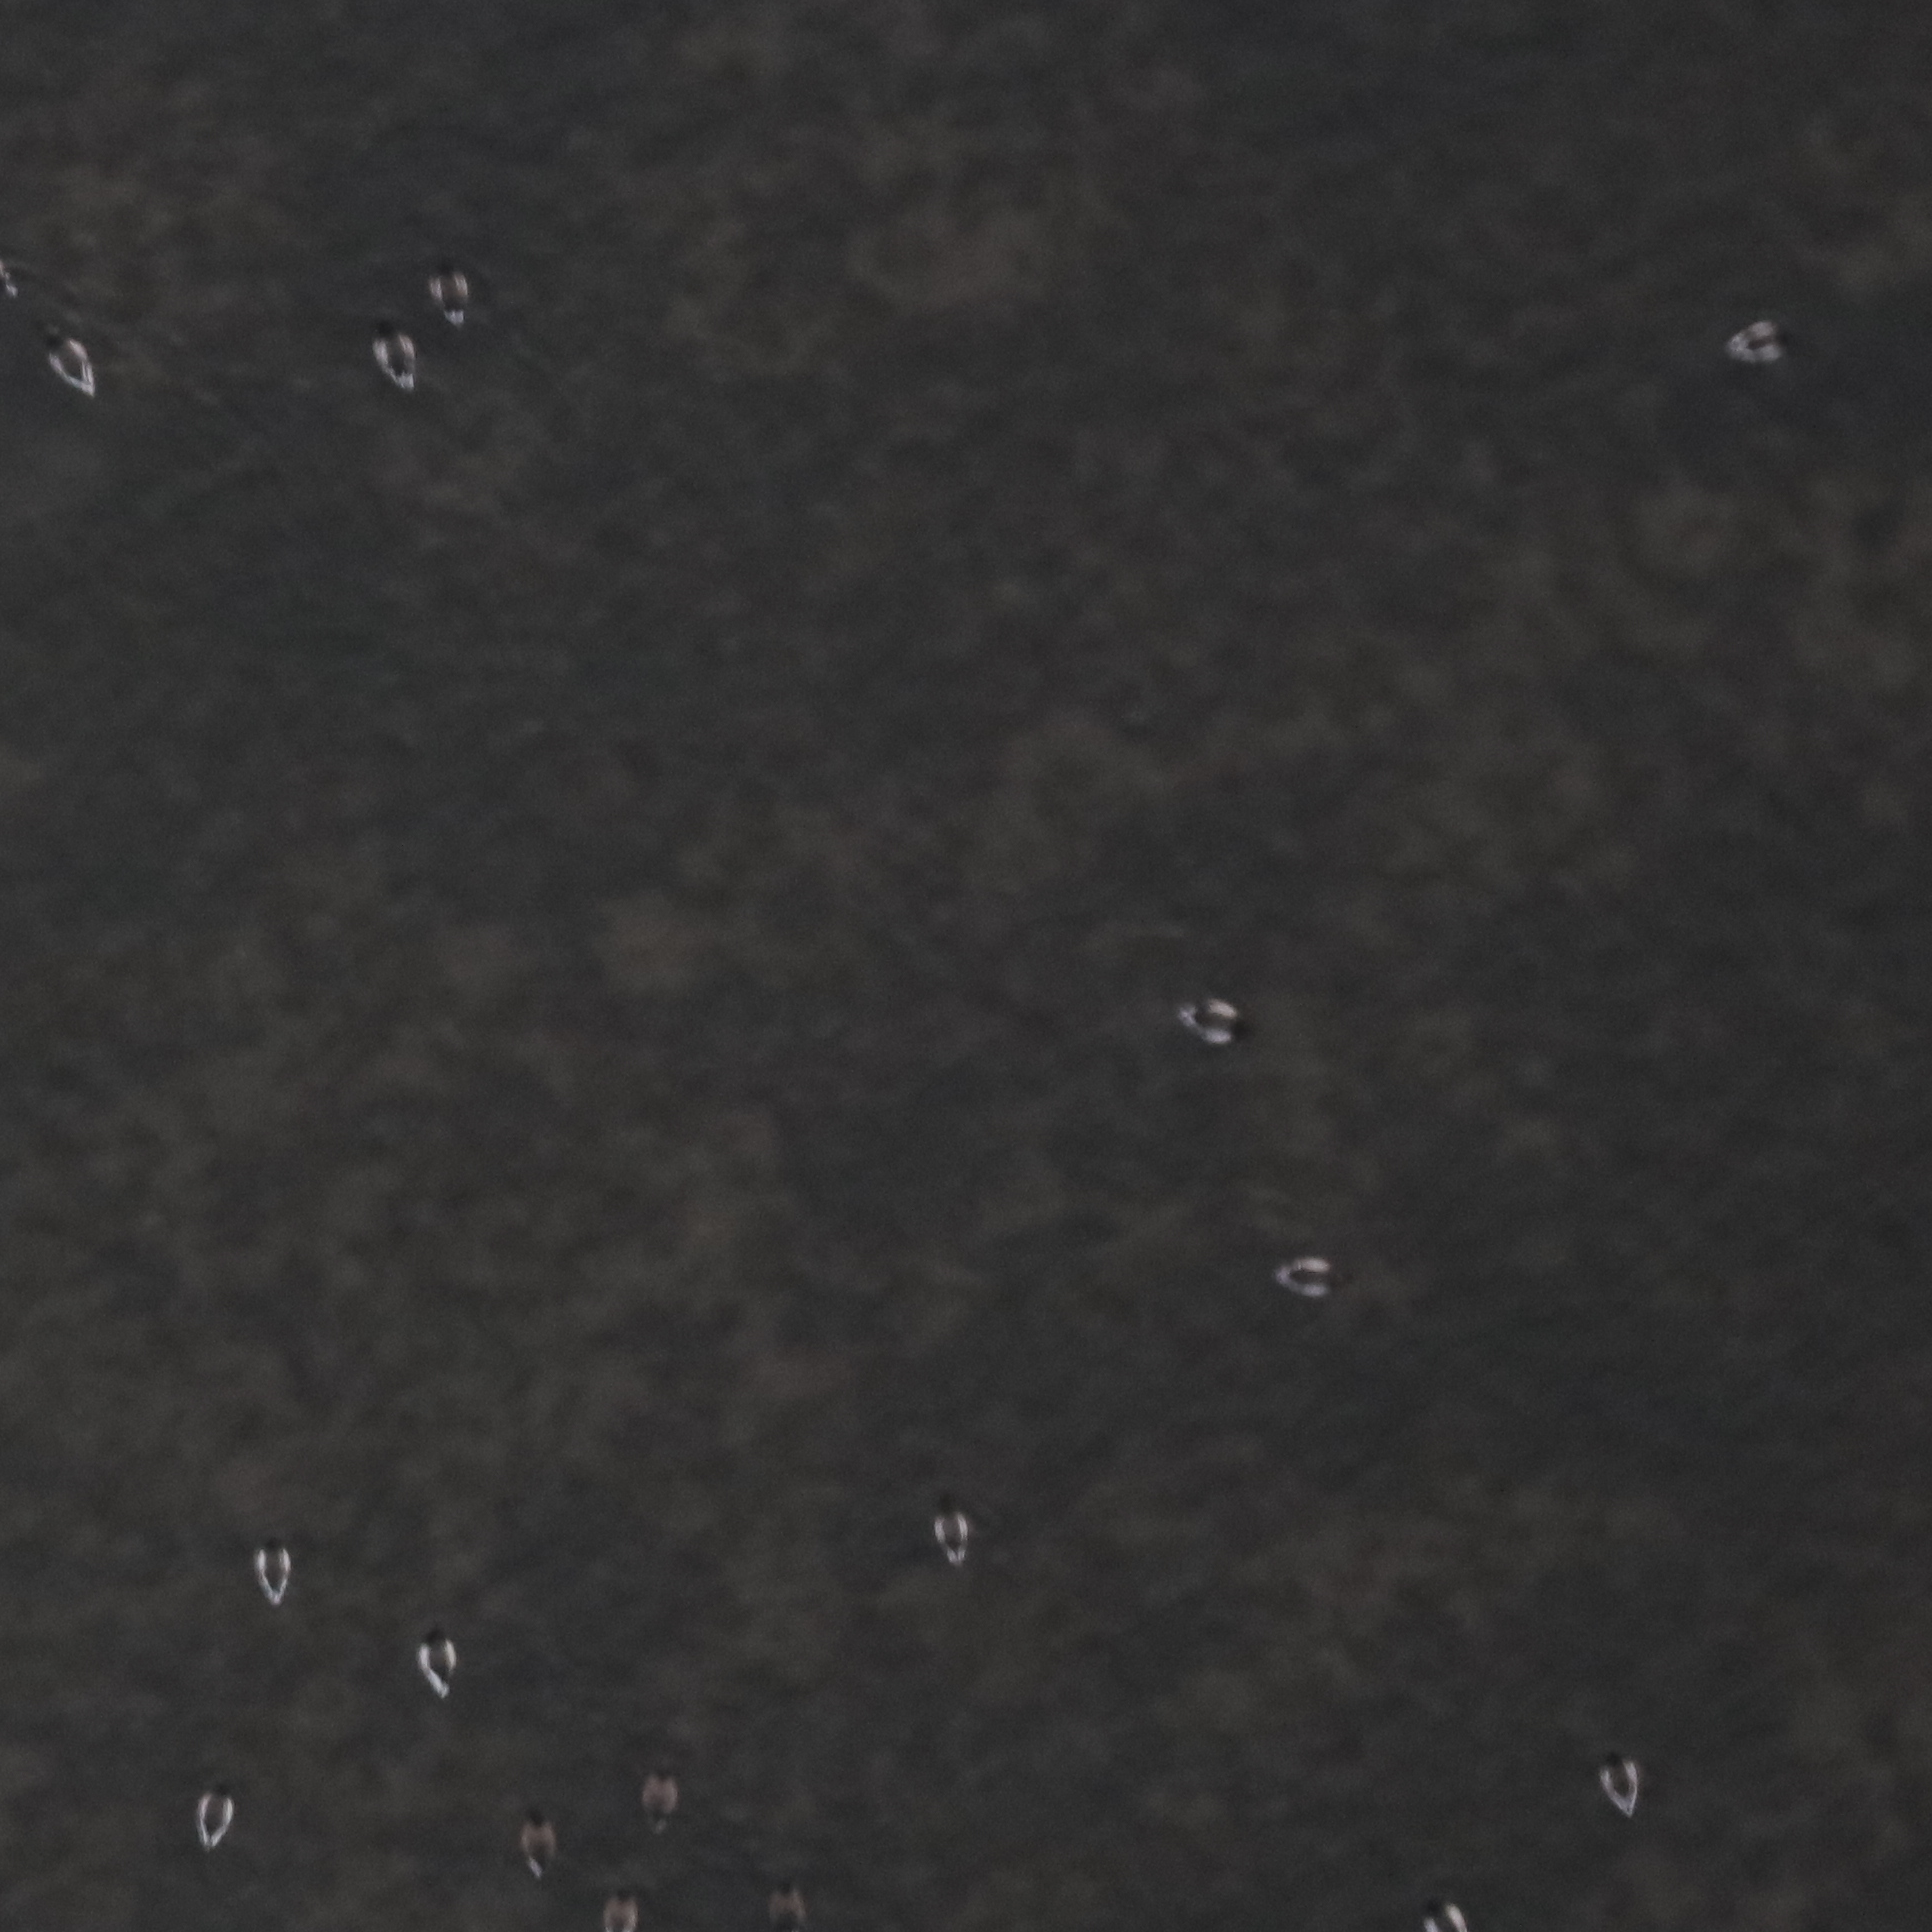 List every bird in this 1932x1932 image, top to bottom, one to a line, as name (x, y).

brant (449, 291)
brant (1762, 343)
brant (396, 353)
brant (69, 360)
brant (1216, 1018)
brant (1310, 1277)
brant (953, 1532)
brant (276, 1569)
brant (438, 1660)
brant (1618, 1782)
brant (660, 1794)
brant (217, 1815)
brant (537, 1843)
brant (788, 1911)
brant (621, 1917)
brant (1450, 1929)